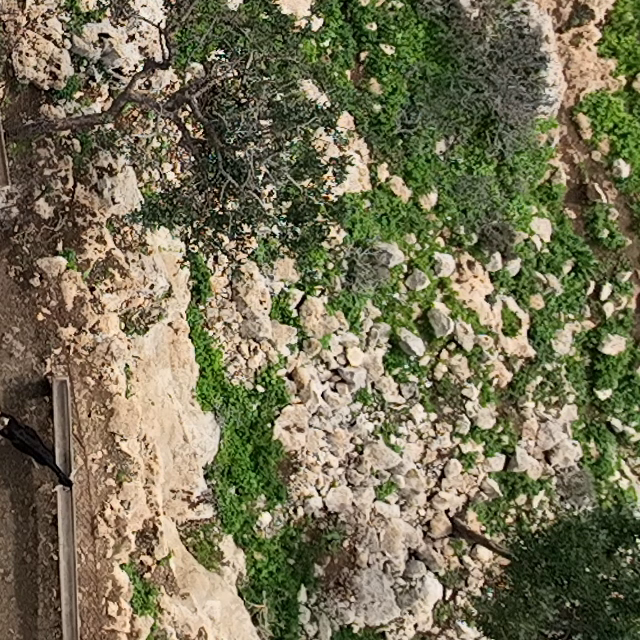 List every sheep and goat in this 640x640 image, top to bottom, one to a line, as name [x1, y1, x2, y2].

goat [0, 406, 75, 491]